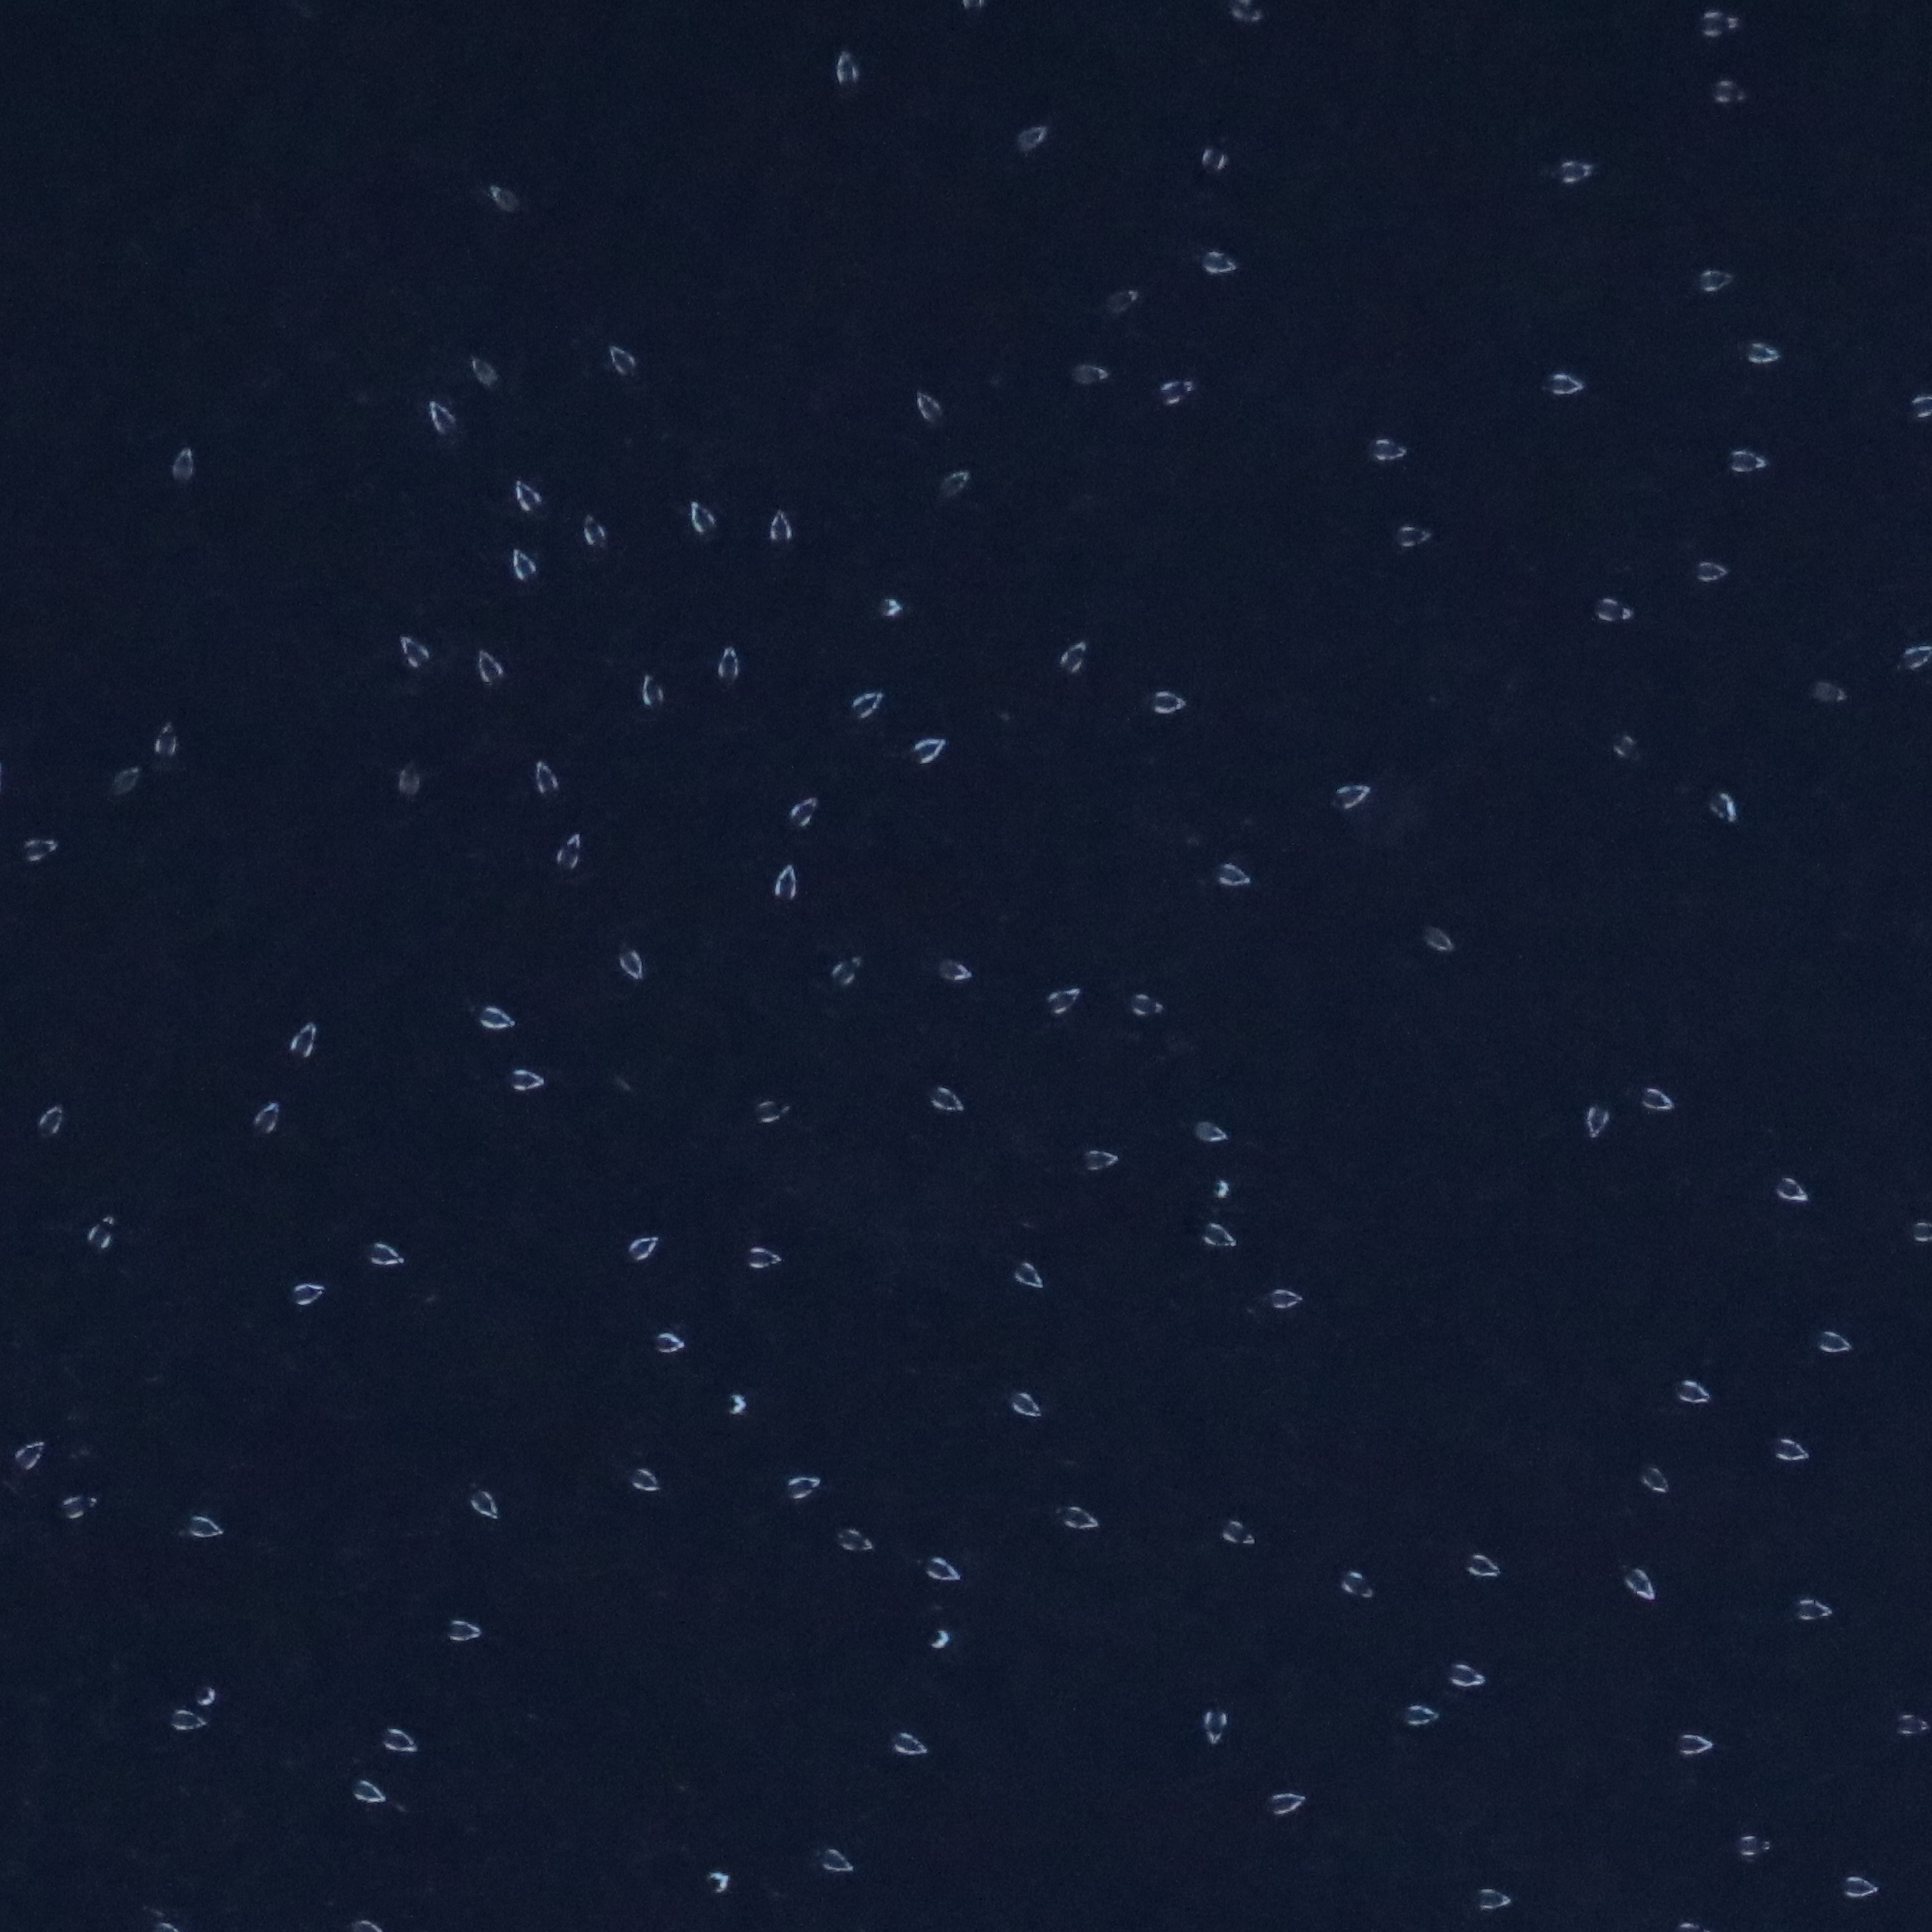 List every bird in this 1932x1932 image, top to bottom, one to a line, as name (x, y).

brant (1244, 10)
brant (1715, 22)
brant (847, 68)
brant (1727, 91)
brant (1031, 136)
brant (1213, 158)
brant (1573, 171)
brant (507, 200)
brant (1218, 262)
brant (1713, 280)
brant (1121, 300)
brant (1761, 354)
brant (622, 359)
brant (483, 370)
brant (1087, 375)
brant (1564, 383)
brant (1175, 391)
brant (930, 407)
brant (1925, 409)
brant (442, 419)
brant (1386, 449)
brant (1744, 461)
brant (181, 467)
brant (952, 483)
brant (528, 494)
brant (704, 519)
brant (779, 527)
brant (593, 528)
brant (1411, 535)
brant (523, 562)
brant (1712, 571)
brant (888, 607)
brant (1610, 611)
brant (415, 651)
brant (1071, 657)
brant (1914, 660)
brant (730, 663)
brant (489, 669)
brant (651, 690)
brant (1826, 691)
brant (1167, 704)
brant (864, 706)
brant (168, 743)
brant (1625, 747)
brant (924, 751)
brant (124, 779)
brant (408, 779)
brant (546, 779)
brant (1348, 797)
brant (1723, 807)
brant (802, 811)
brant (34, 852)
brant (568, 855)
brant (1230, 874)
brant (786, 884)
brant (1437, 939)
brant (631, 963)
brant (954, 969)
brant (845, 970)
brant (1061, 999)
brant (1145, 1005)
brant (493, 1017)
brant (305, 1042)
brant (521, 1079)
brant (946, 1098)
brant (1655, 1099)
brant (769, 1111)
brant (51, 1120)
brant (1596, 1120)
brant (265, 1122)
brant (1209, 1131)
brant (1095, 1160)
brant (1788, 1187)
brant (1214, 1189)
brant (1924, 1228)
brant (101, 1232)
brant (1215, 1236)
brant (641, 1250)
brant (380, 1253)
brant (763, 1256)
brant (1028, 1275)
brant (306, 1294)
brant (1282, 1299)
brant (1832, 1340)
brant (667, 1343)
brant (1689, 1391)
brant (733, 1404)
brant (1024, 1404)
brant (1787, 1450)
brant (30, 1454)
brant (1654, 1477)
brant (642, 1479)
brant (800, 1486)
brant (485, 1500)
brant (78, 1506)
brant (1074, 1515)
brant (200, 1526)
brant (1236, 1531)
brant (853, 1538)
brant (1483, 1566)
brant (939, 1569)
brant (1639, 1581)
brant (1356, 1585)
brant (1810, 1610)
brant (460, 1629)
brant (932, 1635)
brant (1463, 1674)
brant (205, 1692)
brant (1418, 1715)
brant (186, 1719)
brant (1212, 1724)
brant (1911, 1724)
brant (398, 1740)
brant (1692, 1743)
brant (908, 1744)
brant (367, 1790)
brant (1285, 1800)
brant (1752, 1845)
brant (833, 1858)
brant (714, 1882)
brant (1857, 1885)
brant (1491, 1898)
brant (365, 1929)
brant (166, 1931)